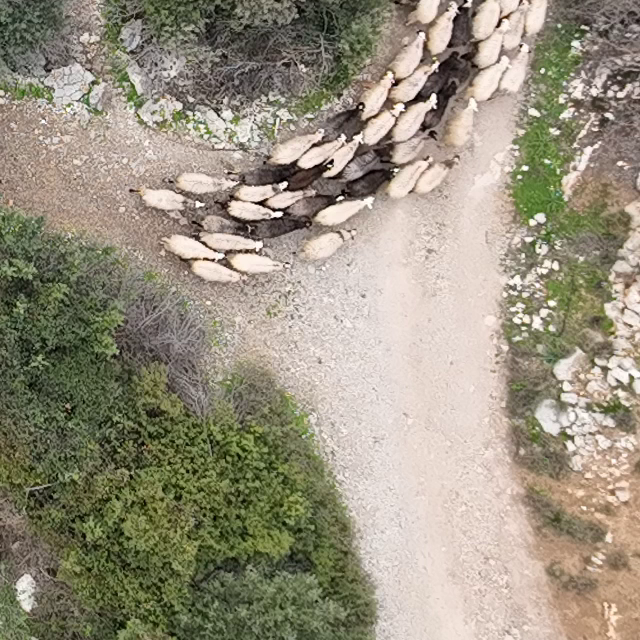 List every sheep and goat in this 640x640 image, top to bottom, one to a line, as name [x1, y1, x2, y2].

sheep [406, 0, 444, 25]
sheep [448, 0, 475, 46]
sheep [463, 0, 503, 45]
sheep [498, 0, 528, 16]
sheep [502, 0, 531, 52]
sheep [525, 0, 553, 33]
sheep [425, 1, 458, 56]
sheep [471, 18, 509, 69]
sheep [386, 30, 426, 79]
sheep [499, 42, 532, 93]
sheep [444, 45, 477, 87]
sheep [417, 50, 458, 101]
sheep [463, 56, 508, 99]
sheep [389, 60, 438, 102]
sheep [357, 71, 395, 119]
sheep [421, 80, 456, 129]
sheep [388, 93, 436, 145]
sheep [440, 98, 477, 146]
sheep [317, 102, 363, 139]
sheep [359, 102, 404, 143]
sheep [264, 128, 324, 166]
sheep [387, 129, 436, 164]
sheep [320, 131, 364, 175]
sheep [297, 134, 347, 169]
sheep [335, 143, 394, 180]
sheep [385, 154, 432, 197]
sheep [413, 156, 460, 195]
sheep [283, 159, 334, 189]
sheep [231, 165, 299, 185]
sheep [342, 166, 399, 198]
sheep [174, 173, 235, 193]
sheep [233, 181, 287, 203]
sheep [142, 188, 206, 210]
sheep [264, 189, 318, 211]
sheep [283, 194, 345, 216]
sheep [313, 196, 374, 226]
sheep [227, 199, 284, 220]
sheep [201, 214, 255, 234]
sheep [246, 215, 312, 238]
sheep [296, 228, 358, 262]
sheep [162, 234, 225, 261]
sheep [199, 235, 264, 250]
sheep [230, 251, 291, 273]
sheep [190, 261, 247, 282]